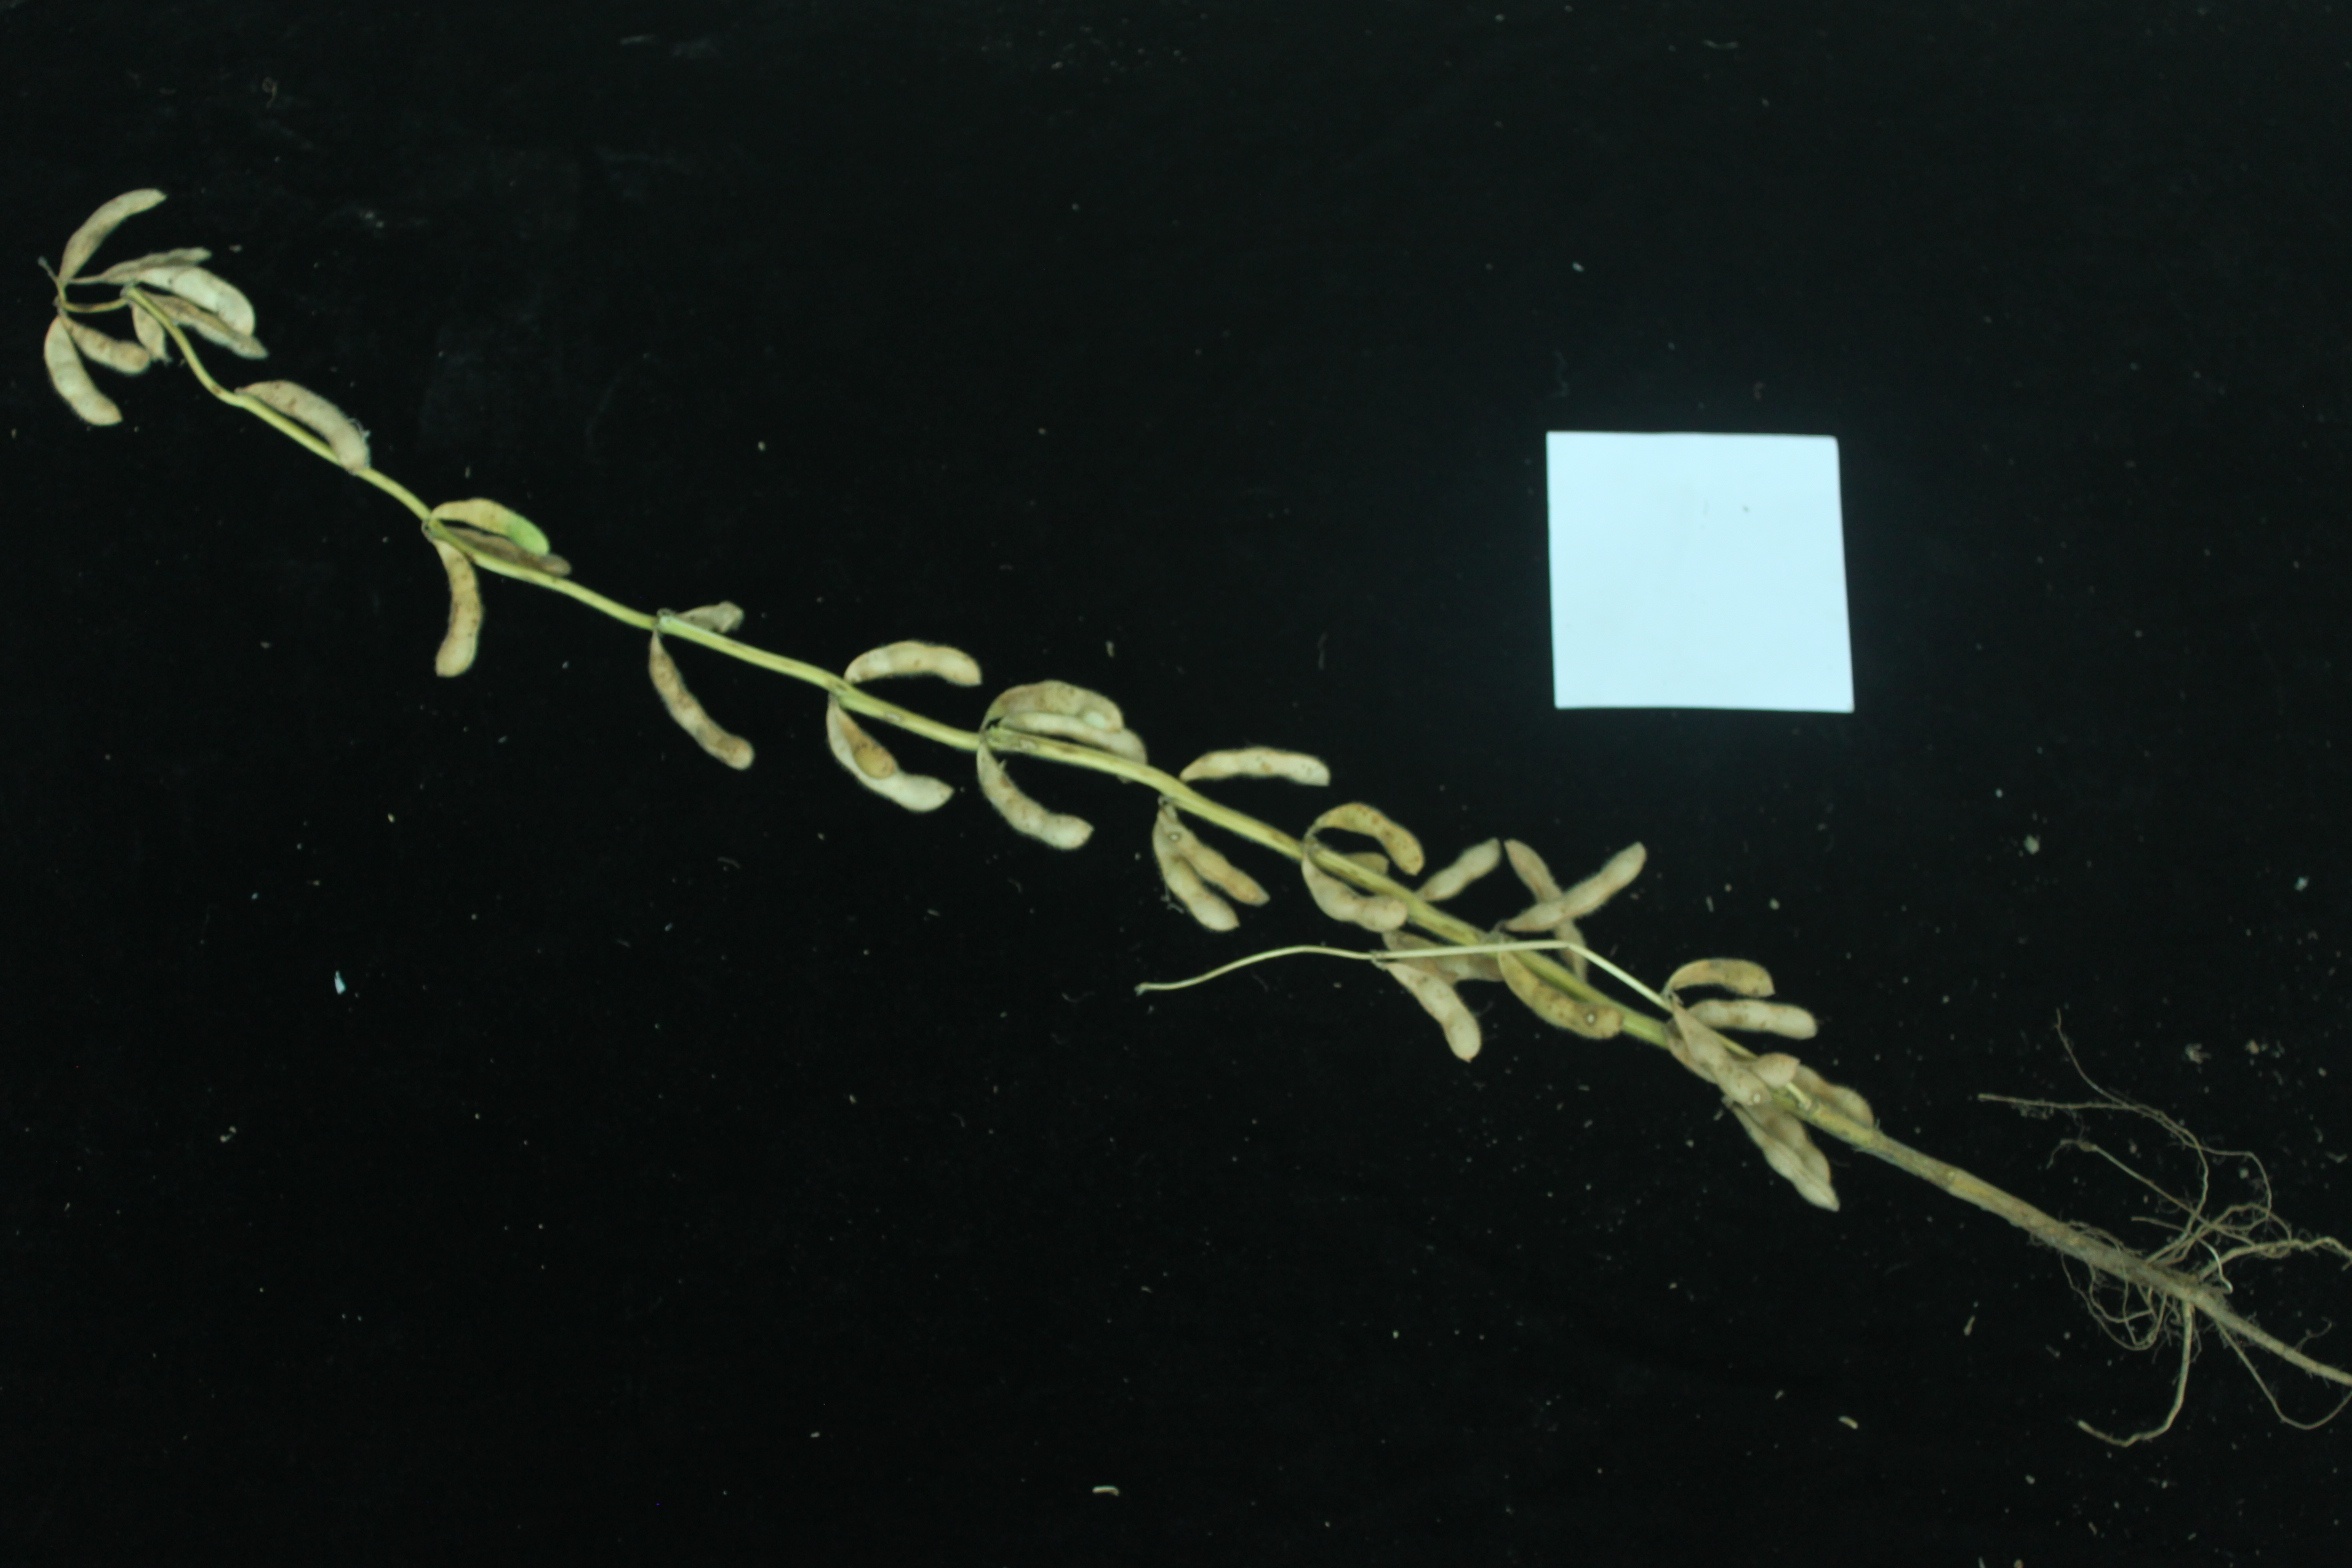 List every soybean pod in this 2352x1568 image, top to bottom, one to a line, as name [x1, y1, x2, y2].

soybean pod [59, 188, 164, 285]
soybean pod [100, 249, 210, 279]
soybean pod [126, 265, 252, 333]
soybean pod [145, 294, 267, 358]
soybean pod [133, 300, 166, 358]
soybean pod [63, 312, 149, 371]
soybean pod [45, 314, 120, 425]
soybean pod [242, 379, 367, 473]
soybean pod [431, 499, 547, 553]
soybean pod [448, 530, 570, 574]
soybean pod [428, 537, 481, 676]
soybean pod [674, 602, 742, 630]
soybean pod [650, 629, 753, 768]
soybean pod [844, 641, 980, 684]
soybean pod [984, 680, 1122, 732]
soybean pod [827, 695, 951, 811]
soybean pod [834, 698, 896, 779]
soybean pod [997, 711, 1148, 783]
soybean pod [976, 732, 1093, 848]
soybean pod [1180, 747, 1328, 785]
soybean pod [1152, 802, 1237, 930]
soybean pod [1158, 802, 1268, 905]
soybean pod [1311, 802, 1423, 873]
soybean pod [1417, 839, 1497, 899]
soybean pod [1505, 841, 1587, 981]
soybean pod [1504, 843, 1646, 930]
soybean pod [1300, 844, 1406, 932]
soybean pod [1340, 851, 1389, 876]
soybean pod [1382, 929, 1503, 982]
soybean pod [1498, 937, 1625, 1037]
soybean pod [1664, 959, 1773, 997]
soybean pod [1377, 962, 1479, 1061]
soybean pod [1672, 998, 1773, 1104]
soybean pod [1688, 999, 1815, 1037]
soybean pod [1662, 1026, 1800, 1088]
soybean pod [1792, 1064, 1873, 1127]
soybean pod [1744, 1105, 1829, 1182]
soybean pod [1734, 1108, 1838, 1211]